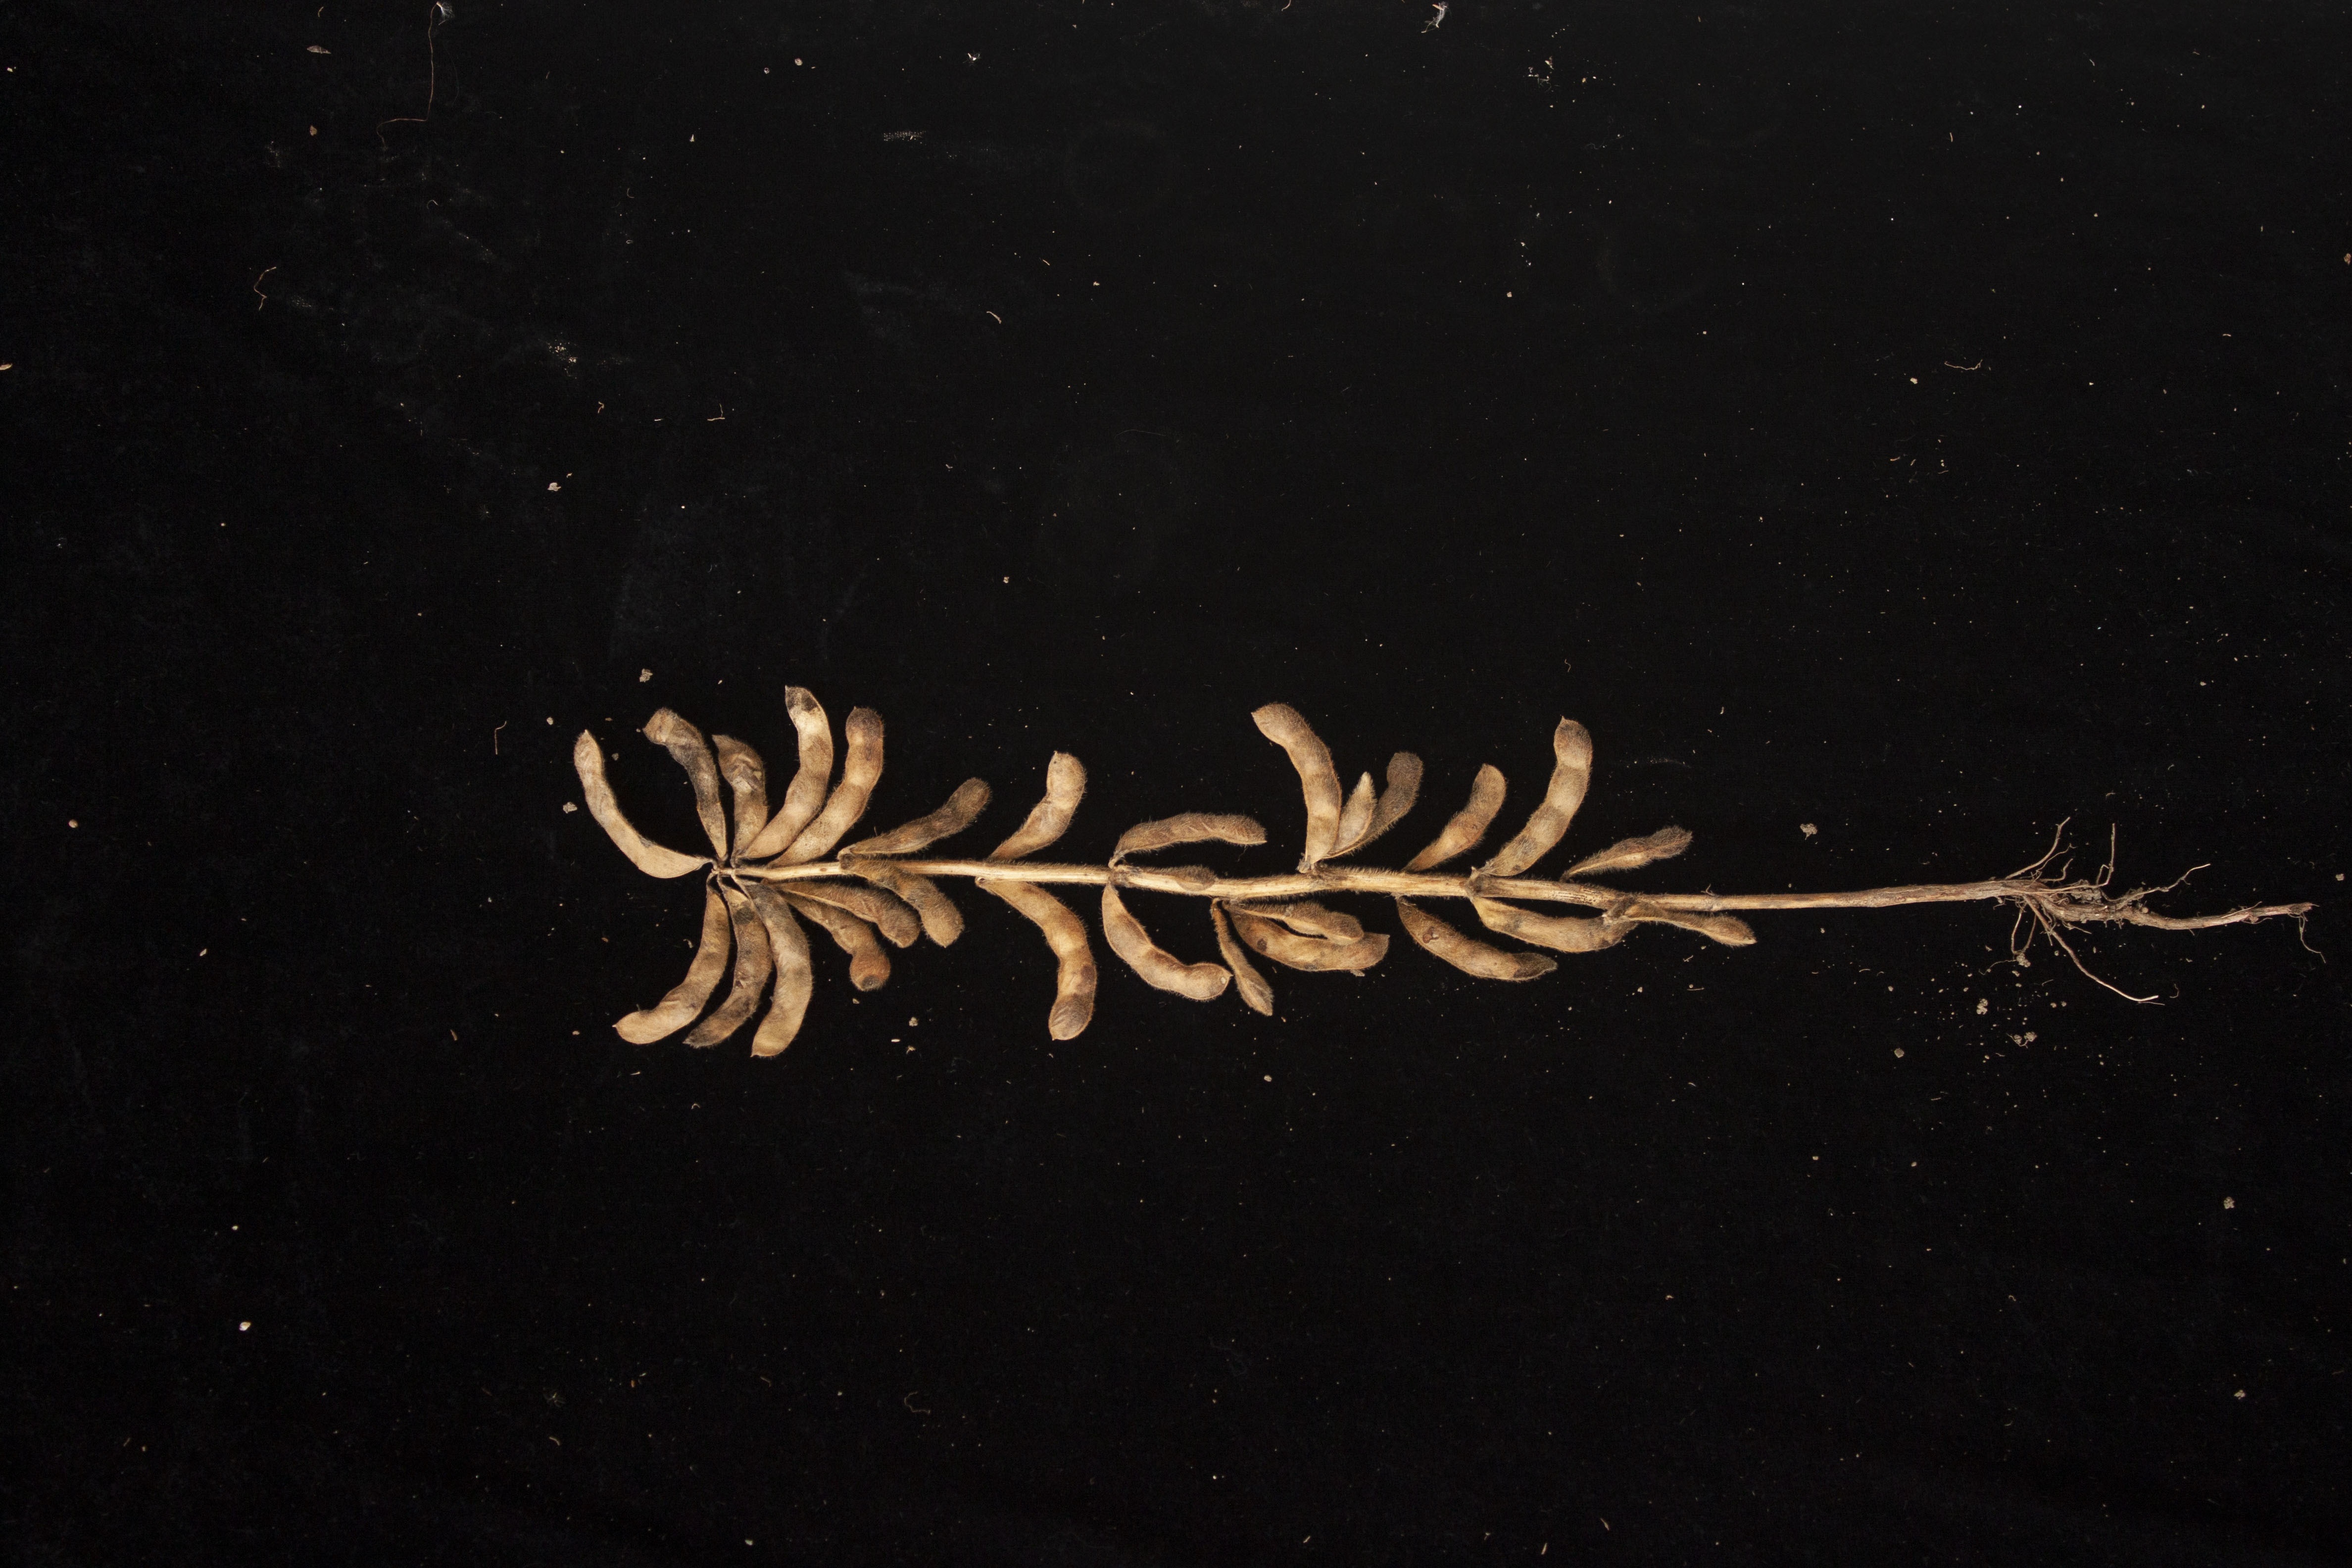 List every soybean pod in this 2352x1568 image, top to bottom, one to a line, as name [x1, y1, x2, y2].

soybean pod [736, 688, 834, 860]
soybean pod [1251, 705, 1342, 875]
soybean pod [766, 710, 883, 871]
soybean pod [645, 711, 727, 867]
soybean pod [1474, 719, 1593, 880]
soybean pod [574, 732, 713, 881]
soybean pod [713, 736, 769, 861]
soybean pod [1360, 753, 1424, 849]
soybean pod [989, 754, 1085, 861]
soybean pod [1403, 766, 1504, 872]
soybean pod [1329, 771, 1375, 856]
soybean pod [838, 778, 991, 856]
soybean pod [1111, 814, 1264, 867]
soybean pod [1560, 827, 1693, 885]
soybean pod [843, 859, 963, 950]
soybean pod [687, 878, 771, 1049]
soybean pod [735, 879, 812, 1058]
soybean pod [977, 880, 1094, 1042]
soybean pod [1101, 881, 1230, 1000]
soybean pod [772, 882, 922, 949]
soybean pod [612, 887, 731, 1044]
soybean pod [1469, 891, 1636, 954]
soybean pod [777, 893, 890, 991]
soybean pod [1397, 897, 1557, 982]
soybean pod [1212, 902, 1272, 1017]
soybean pod [1226, 902, 1363, 946]
soybean pod [1633, 910, 1757, 948]
soybean pod [1231, 915, 1390, 973]